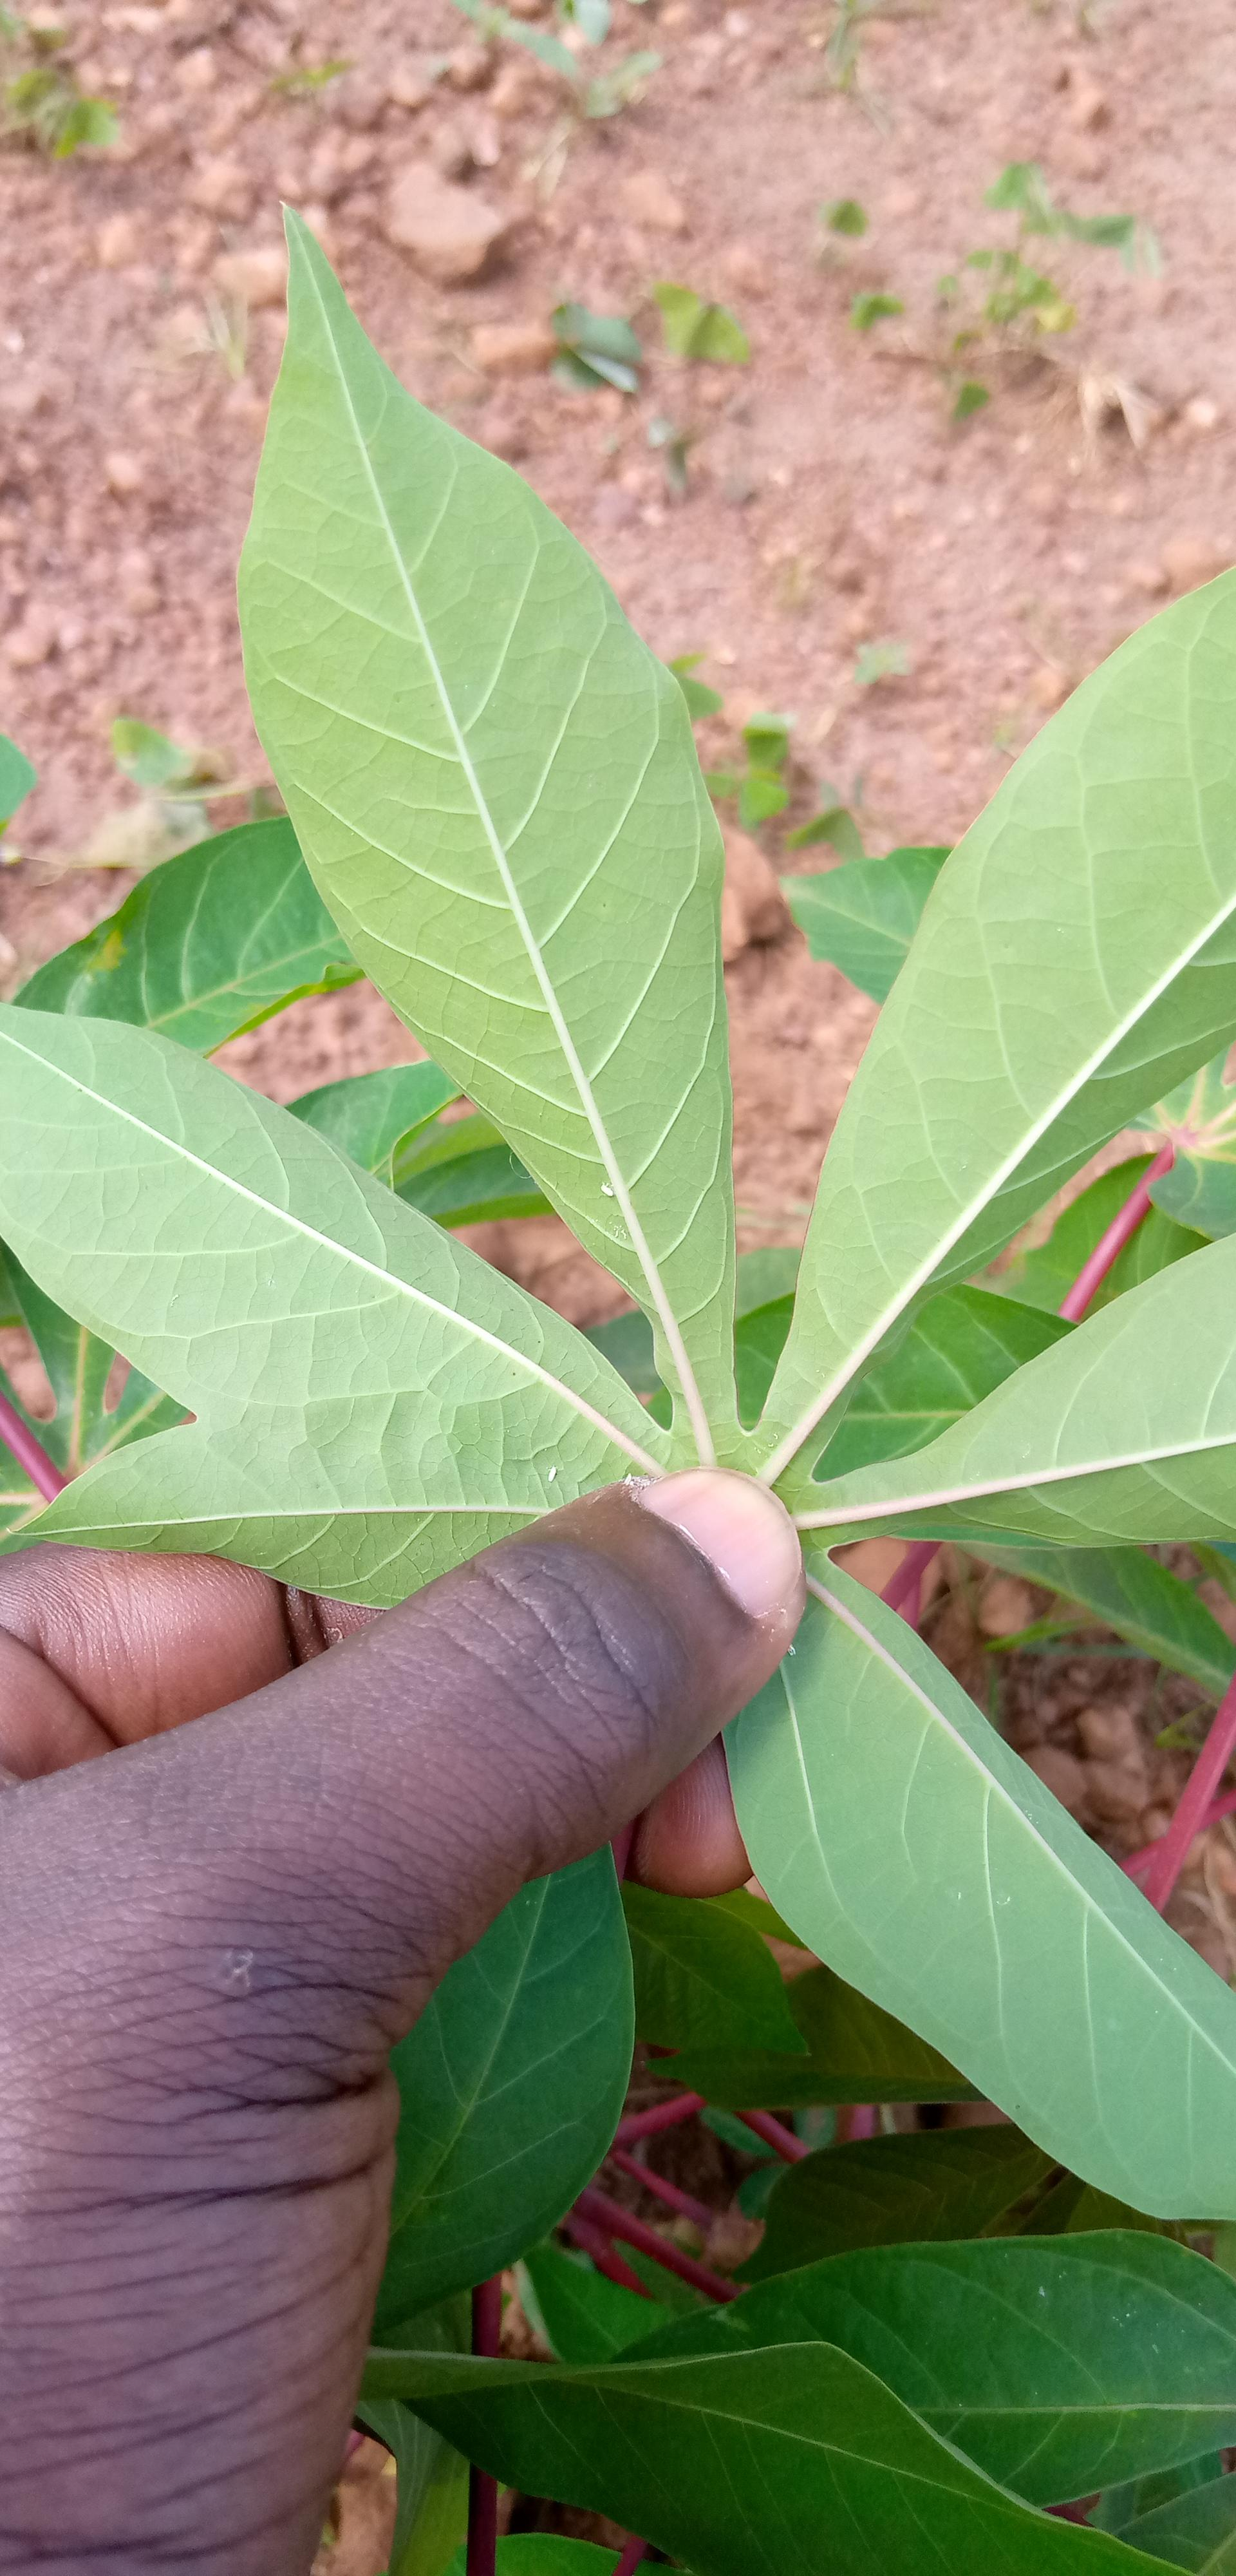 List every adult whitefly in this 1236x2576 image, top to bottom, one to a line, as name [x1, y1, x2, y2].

whitefly [599, 1180, 615, 1198]
whitefly [546, 1463, 558, 1484]